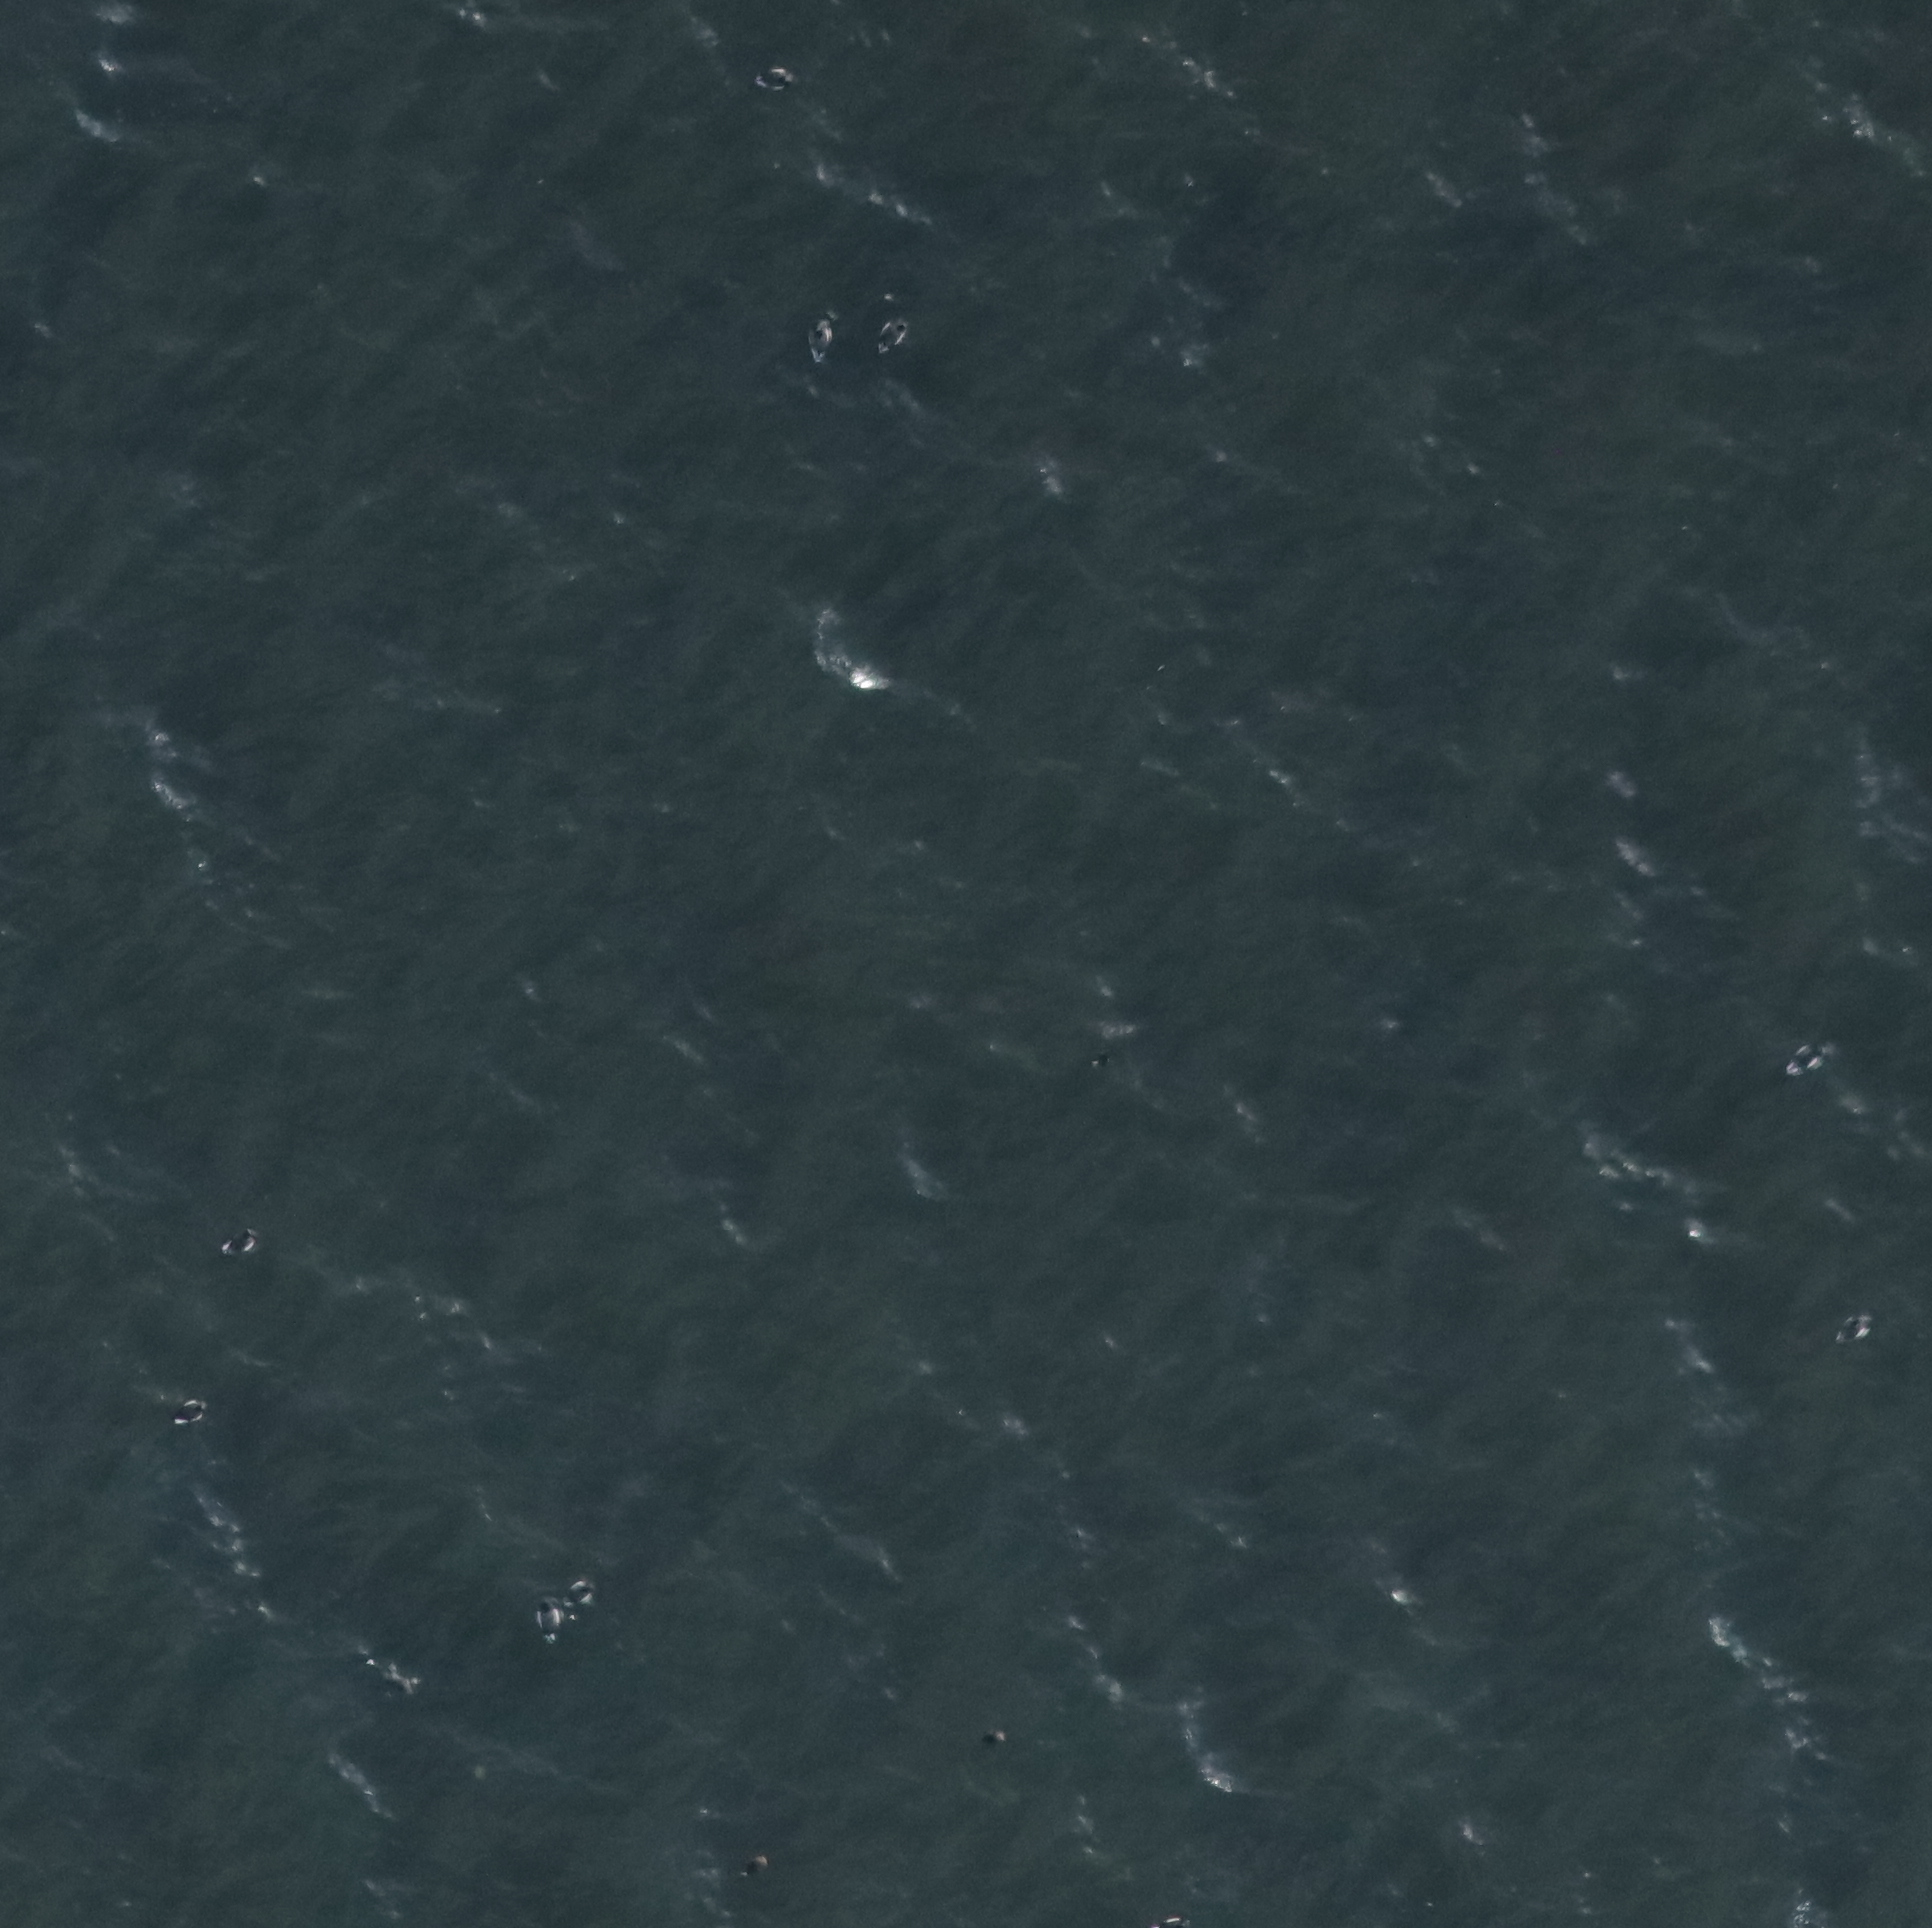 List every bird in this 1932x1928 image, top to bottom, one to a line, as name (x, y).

brant (776, 81)
brant (893, 334)
brant (821, 339)
brant (1809, 1055)
brant (238, 1244)
brant (1852, 1332)
brant (189, 1412)
brant (579, 1594)
brant (553, 1617)
other bird (394, 1684)
other bird (996, 1739)
other bird (755, 1865)
brant (1176, 1922)